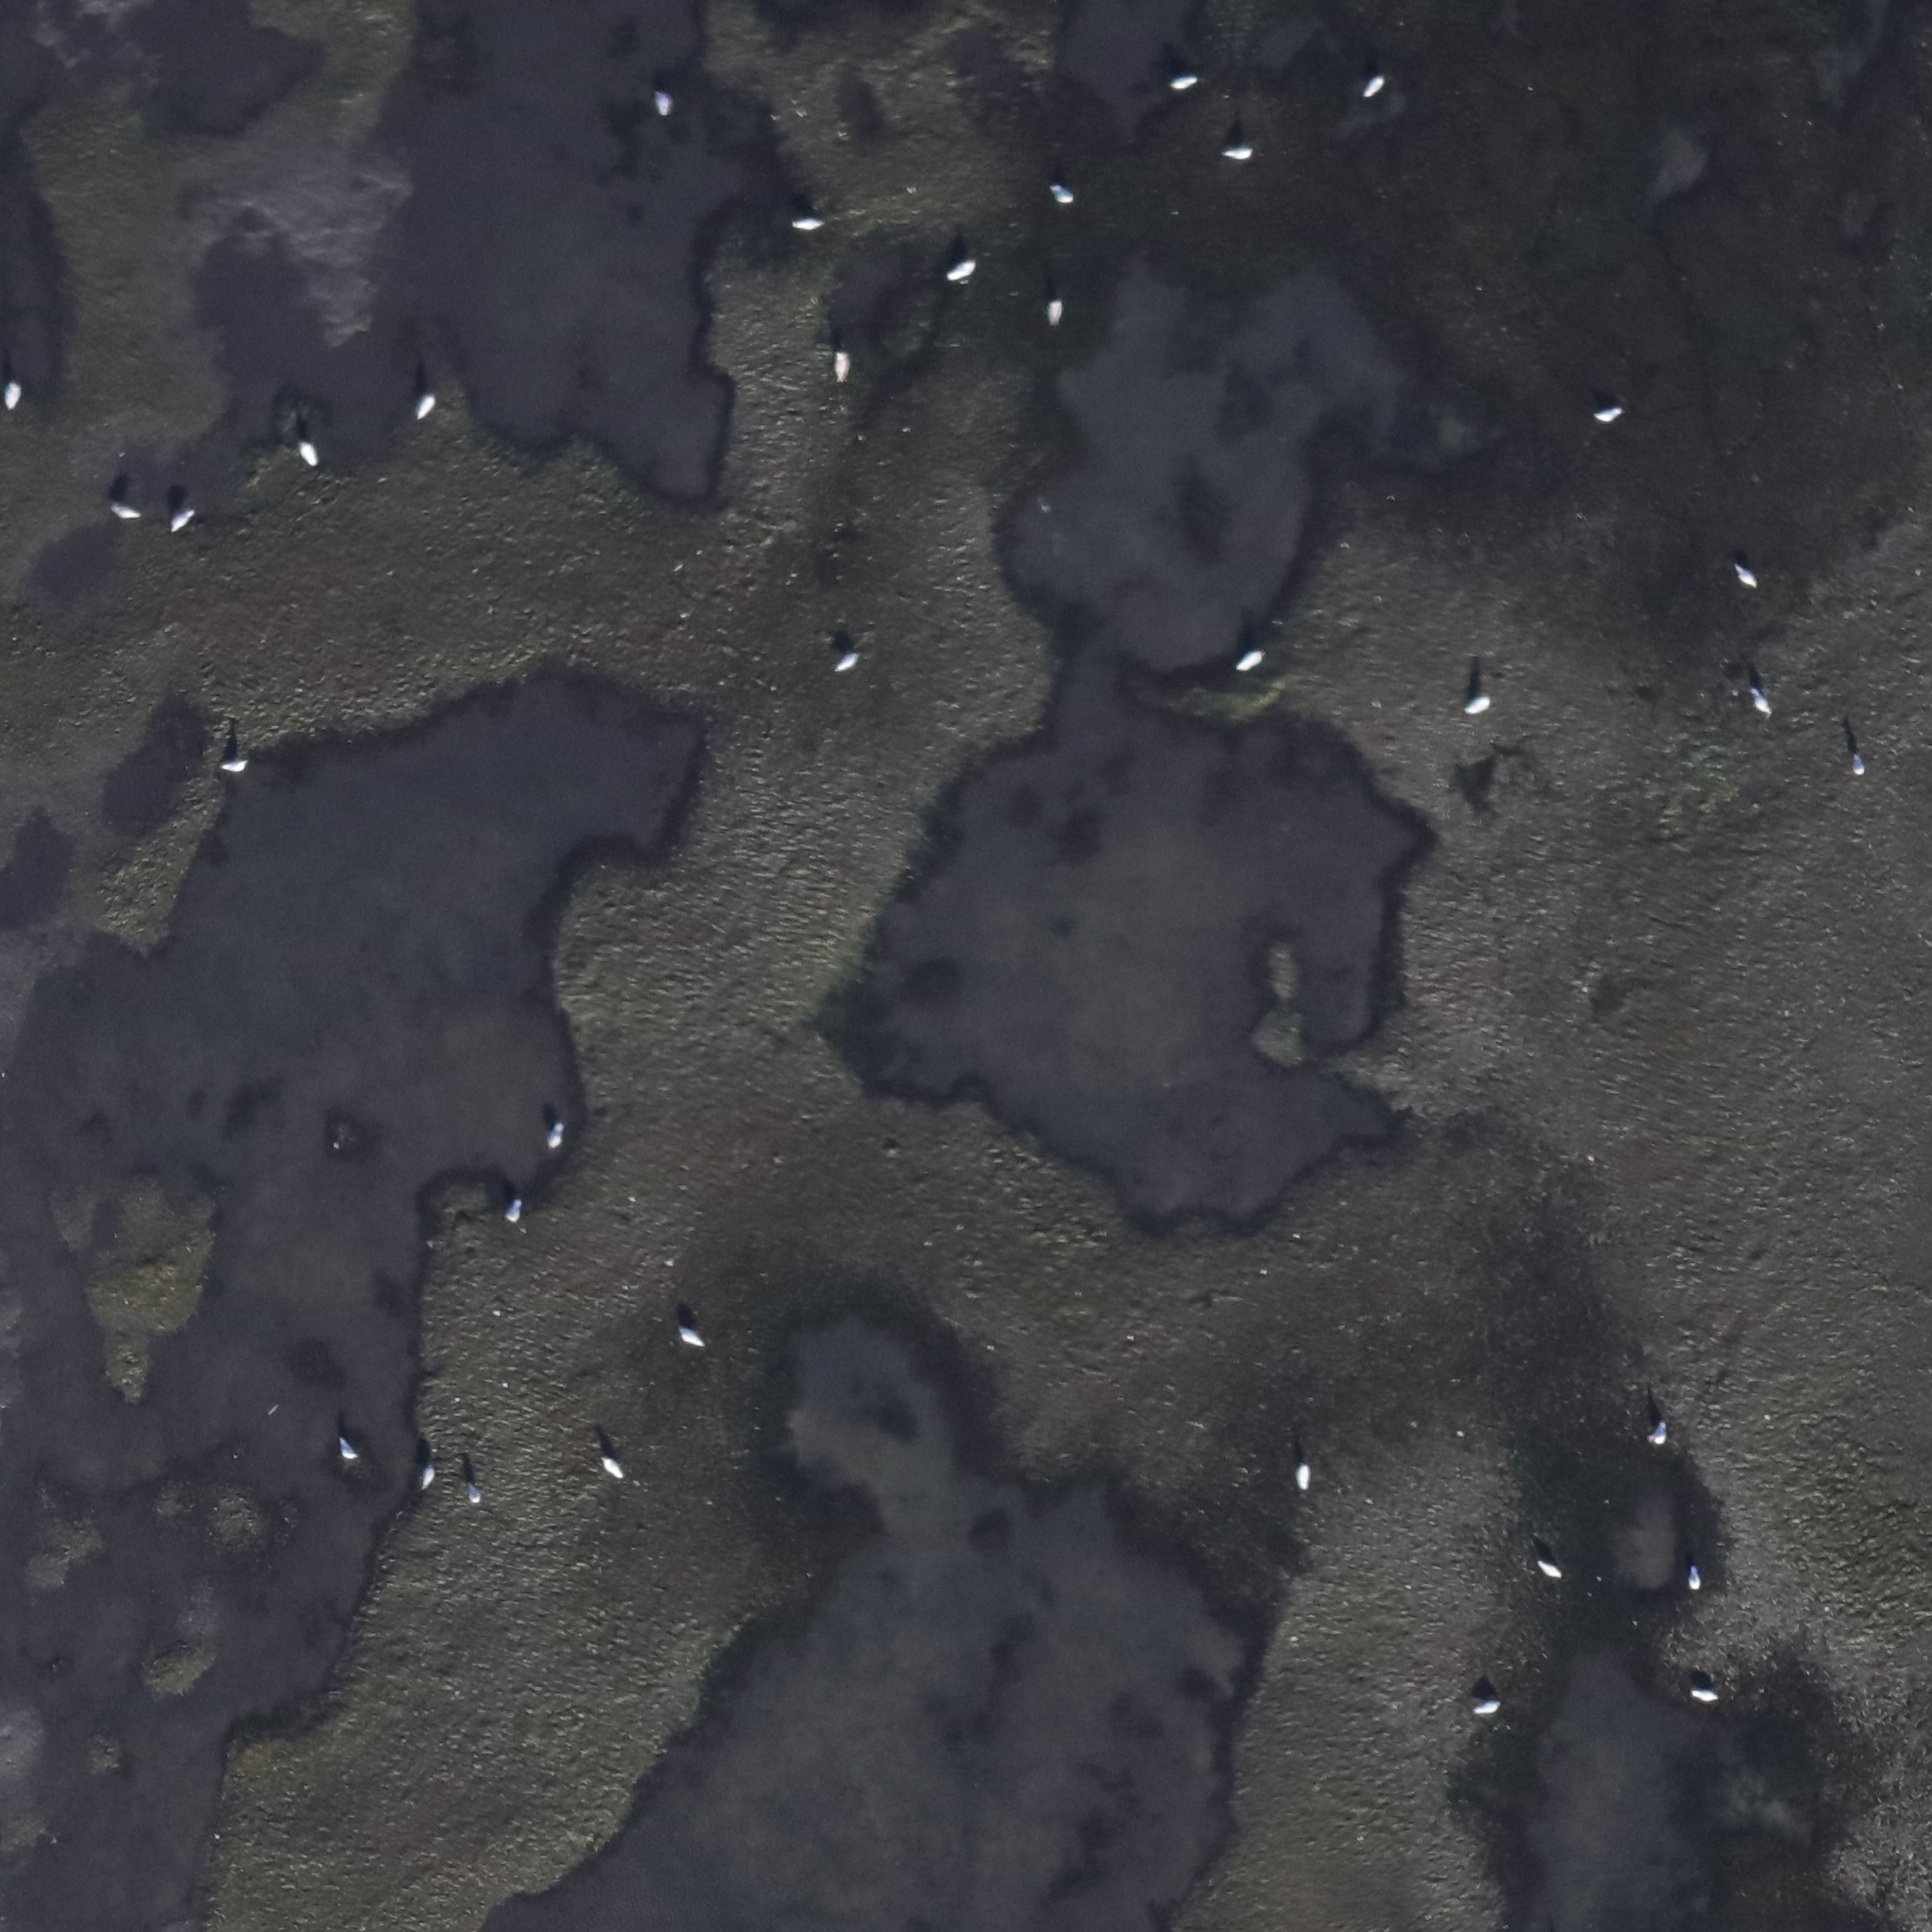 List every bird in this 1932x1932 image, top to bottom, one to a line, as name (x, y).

gull (1183, 82)
gull (1374, 86)
gull (663, 103)
gull (1238, 152)
gull (1062, 194)
gull (808, 223)
gull (963, 269)
gull (1055, 311)
gull (840, 369)
gull (11, 392)
gull (426, 408)
gull (1608, 414)
gull (309, 451)
gull (125, 512)
gull (183, 522)
gull (1746, 575)
gull (847, 662)
gull (1250, 665)
gull (1760, 701)
gull (1479, 703)
gull (234, 765)
gull (1862, 768)
gull (556, 1136)
gull (514, 1210)
gull (692, 1337)
gull (1658, 1435)
gull (348, 1450)
gull (611, 1466)
gull (428, 1476)
gull (1304, 1476)
gull (473, 1498)
gull (1550, 1569)
gull (1695, 1577)
gull (1703, 1694)
gull (1488, 1705)